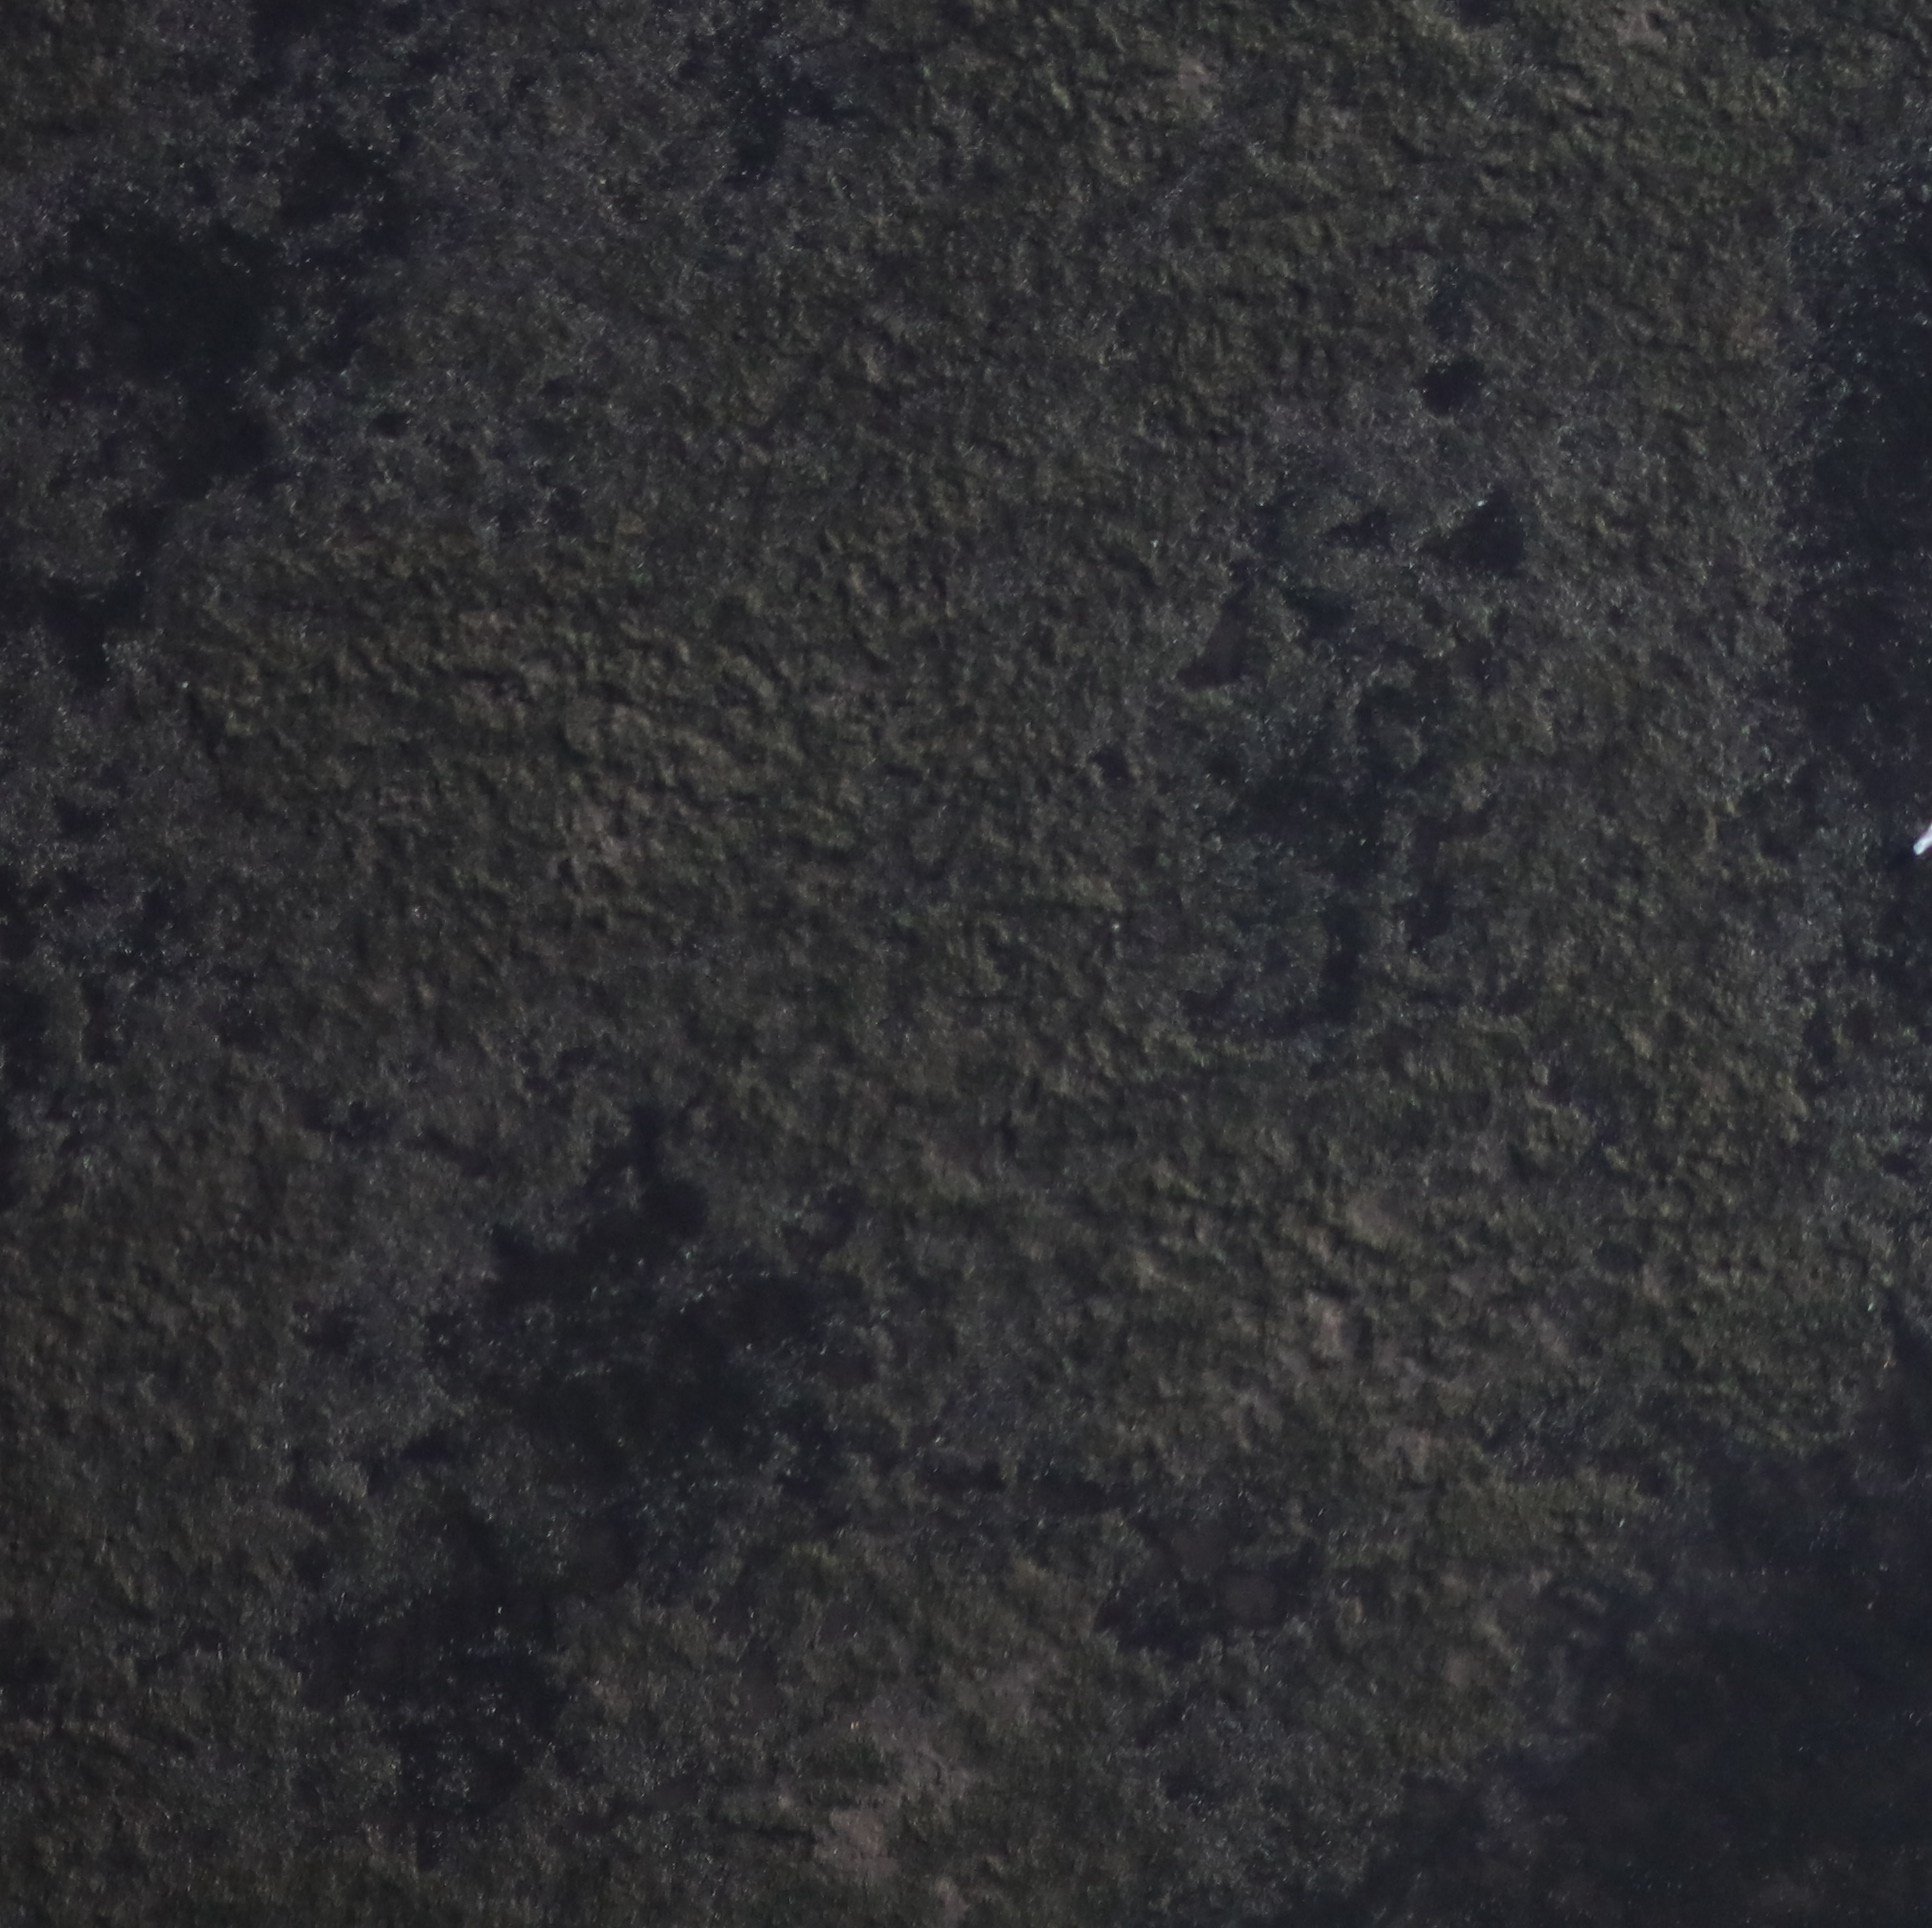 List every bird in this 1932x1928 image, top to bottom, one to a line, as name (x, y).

None